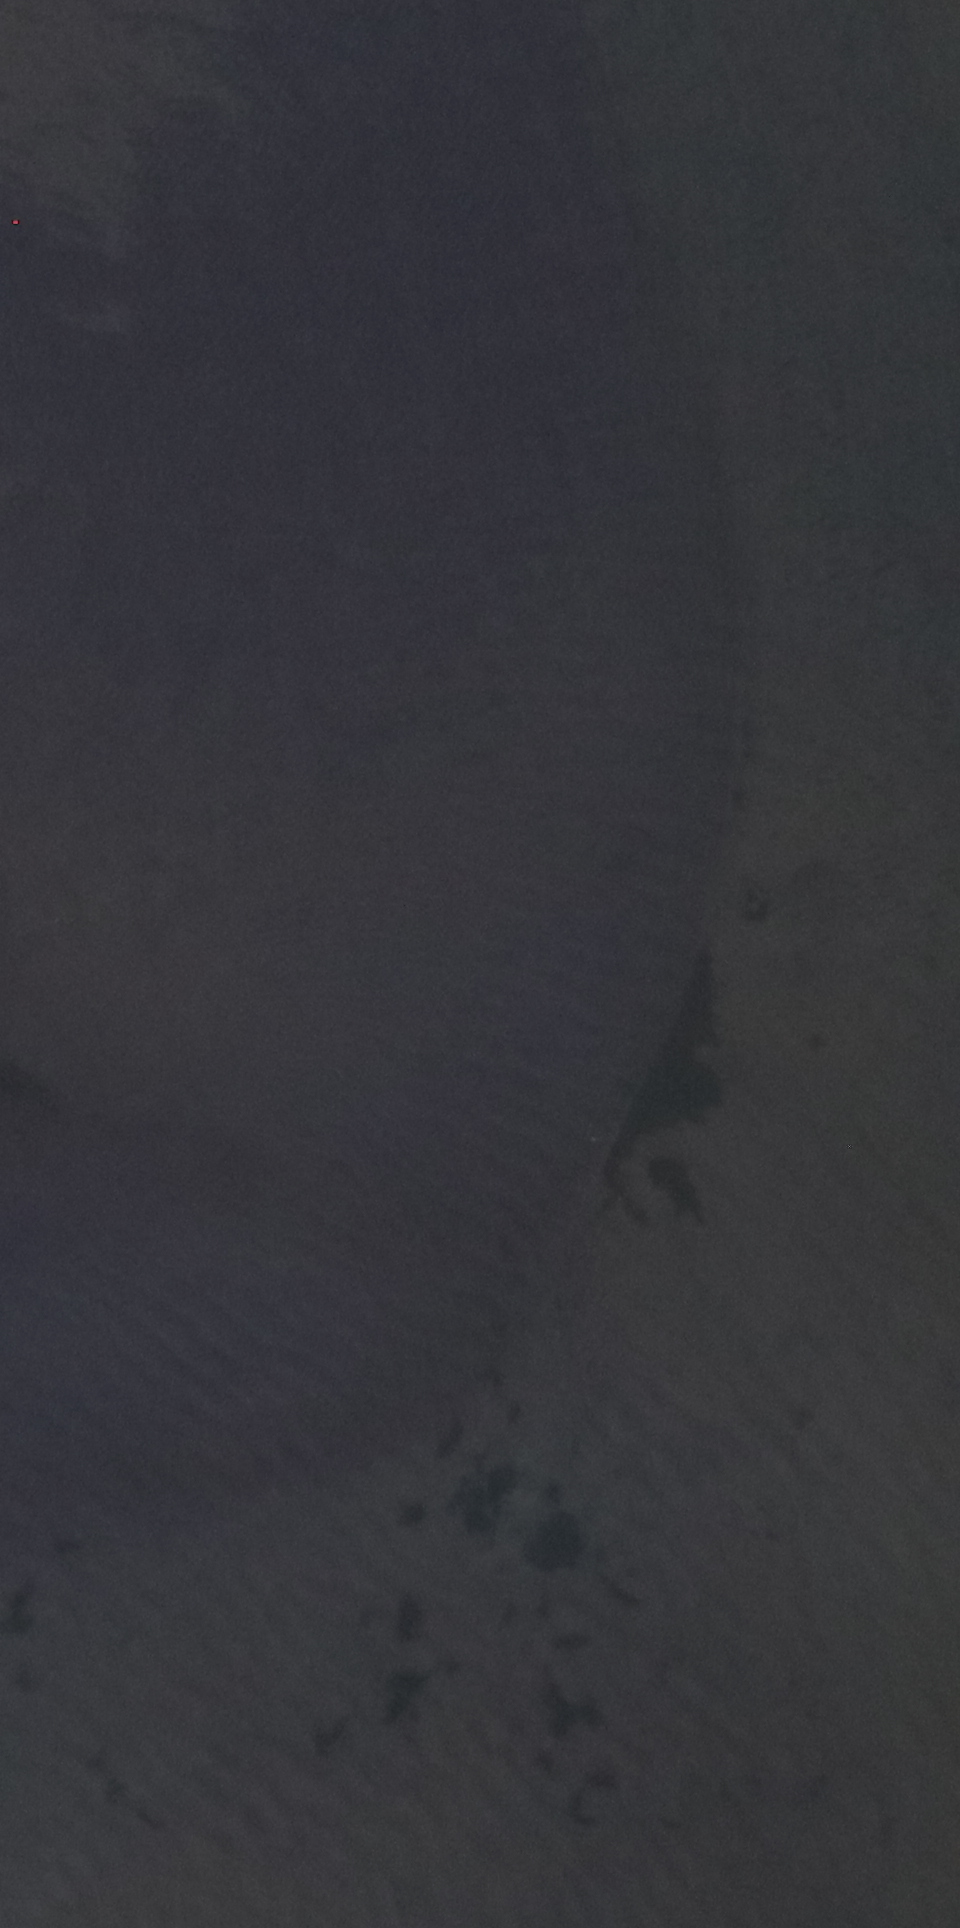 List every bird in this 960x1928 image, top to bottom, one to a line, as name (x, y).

None